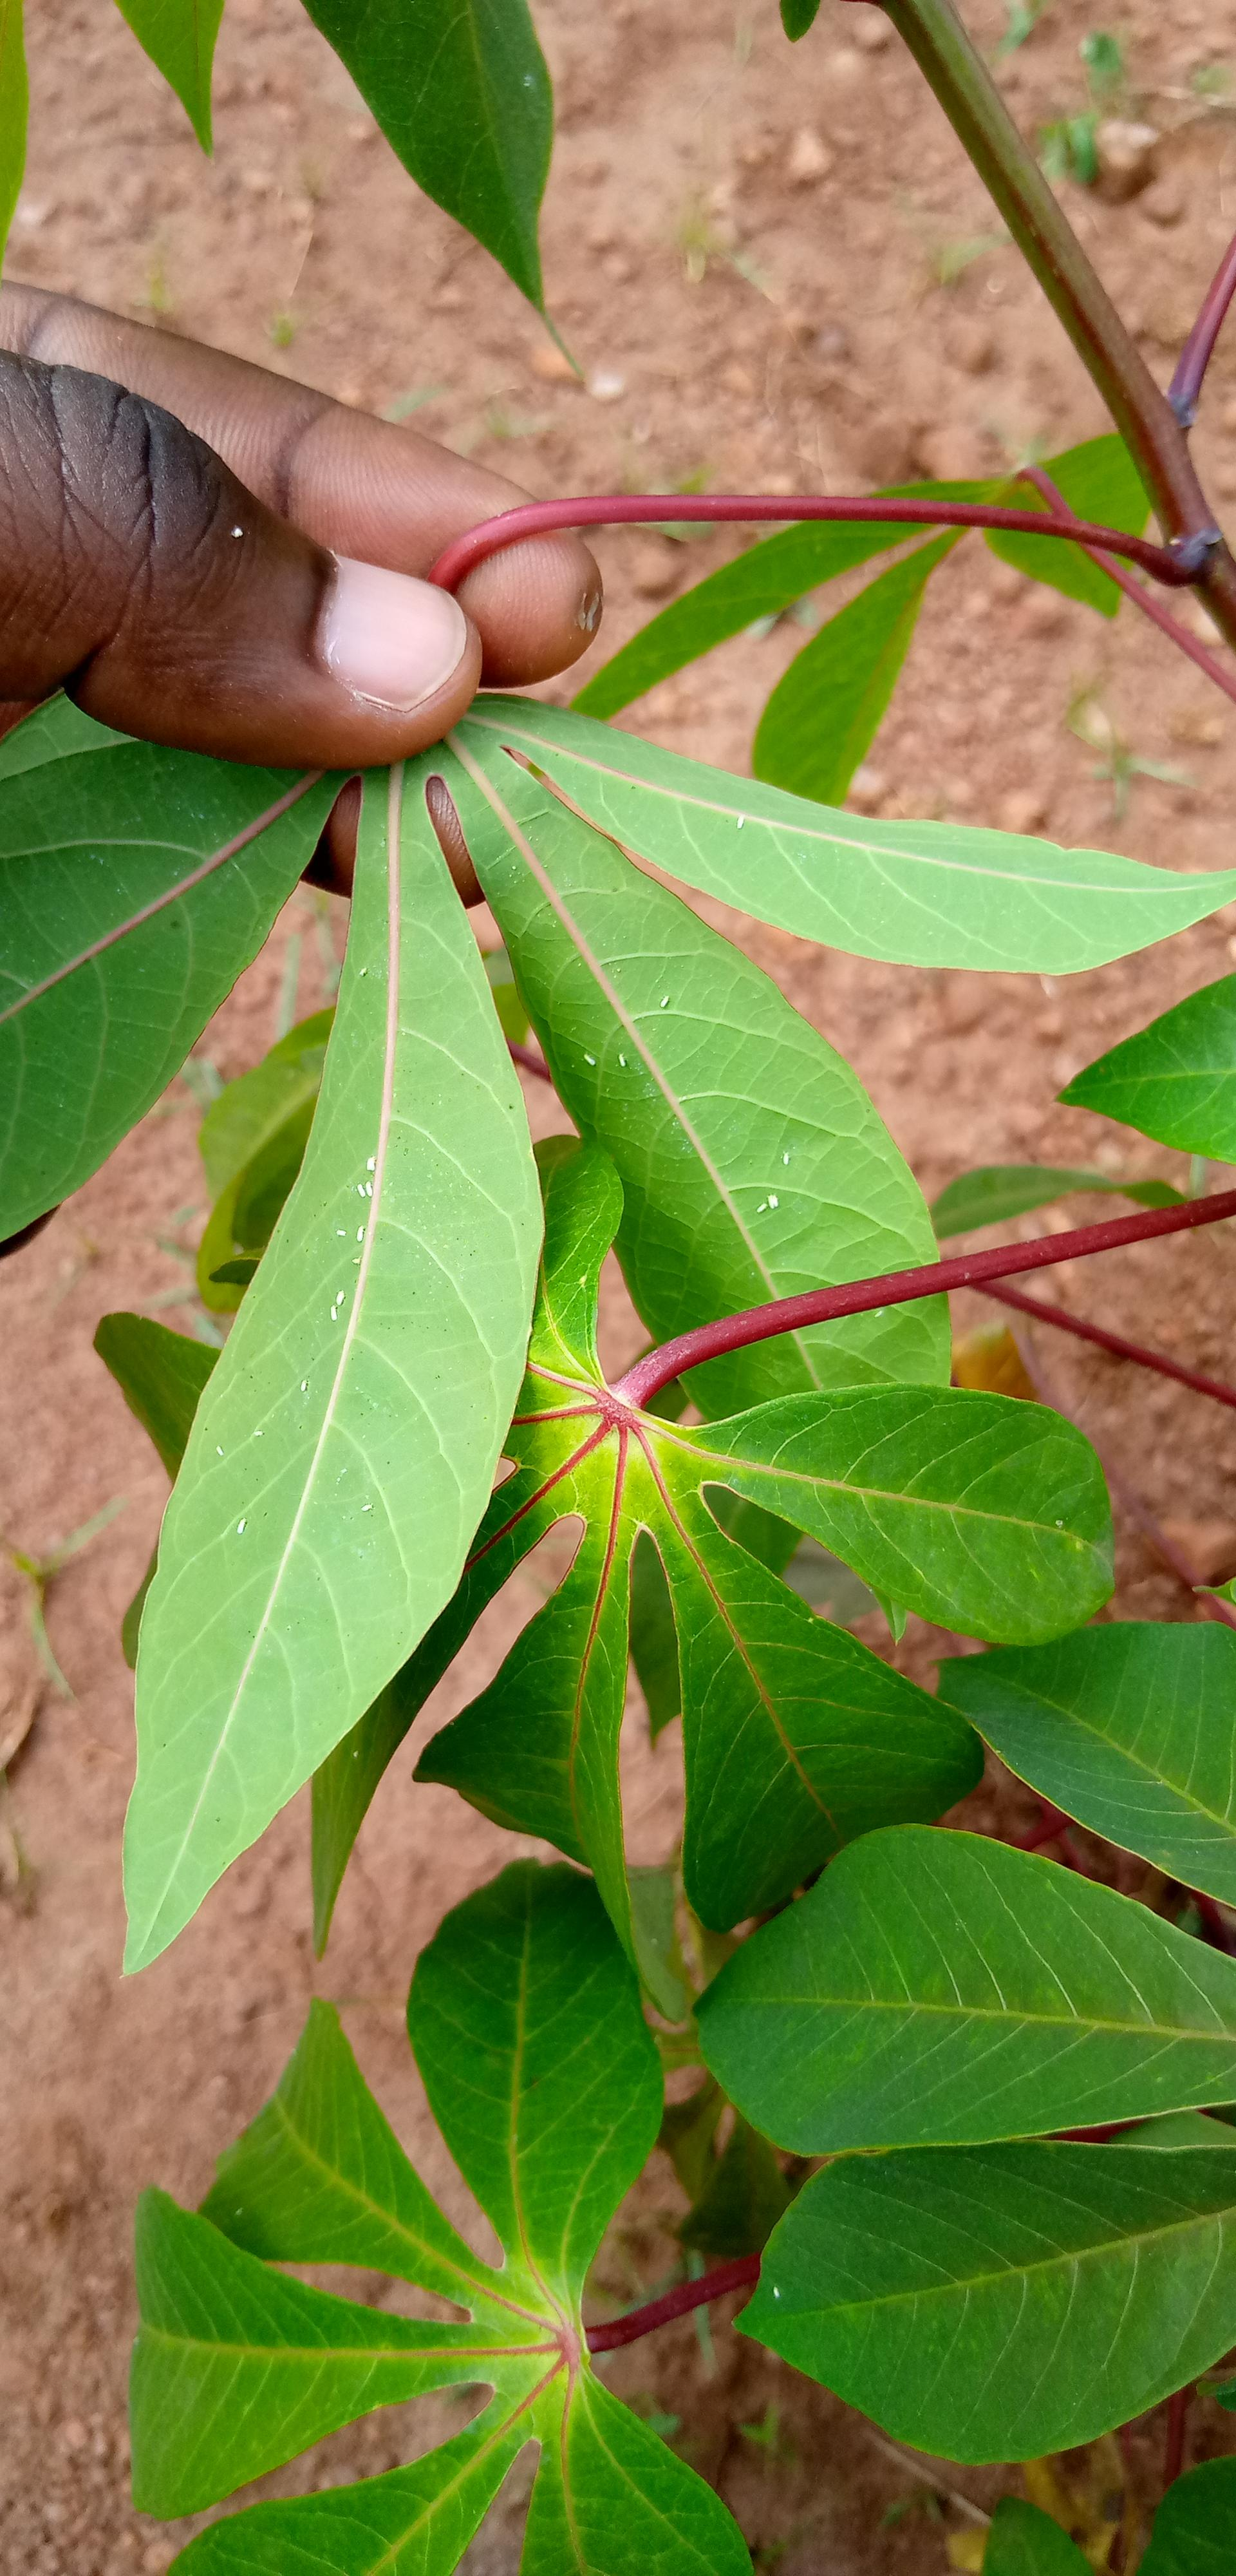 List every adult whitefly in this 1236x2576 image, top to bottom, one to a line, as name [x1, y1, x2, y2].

whitefly [227, 523, 247, 542]
whitefly [735, 814, 747, 831]
whitefly [357, 965, 370, 978]
whitefly [657, 993, 672, 1011]
whitefly [617, 1050, 628, 1070]
whitefly [583, 1052, 598, 1068]
whitefly [781, 1149, 792, 1168]
whitefly [365, 1179, 375, 1198]
whitefly [356, 1182, 367, 1198]
whitefly [767, 1193, 774, 1210]
whitefly [772, 1193, 781, 1209]
whitefly [755, 1202, 768, 1215]
whitefly [355, 1223, 366, 1244]
whitefly [335, 1228, 348, 1238]
whitefly [350, 1256, 362, 1267]
whitefly [335, 1289, 346, 1306]
whitefly [330, 1304, 339, 1322]
whitefly [872, 1309, 883, 1320]
whitefly [299, 1378, 310, 1392]
whitefly [252, 1428, 265, 1438]
whitefly [214, 1444, 226, 1459]
whitefly [359, 1502, 377, 1514]
whitefly [234, 1515, 247, 1539]
whitefly [771, 2282, 782, 2302]